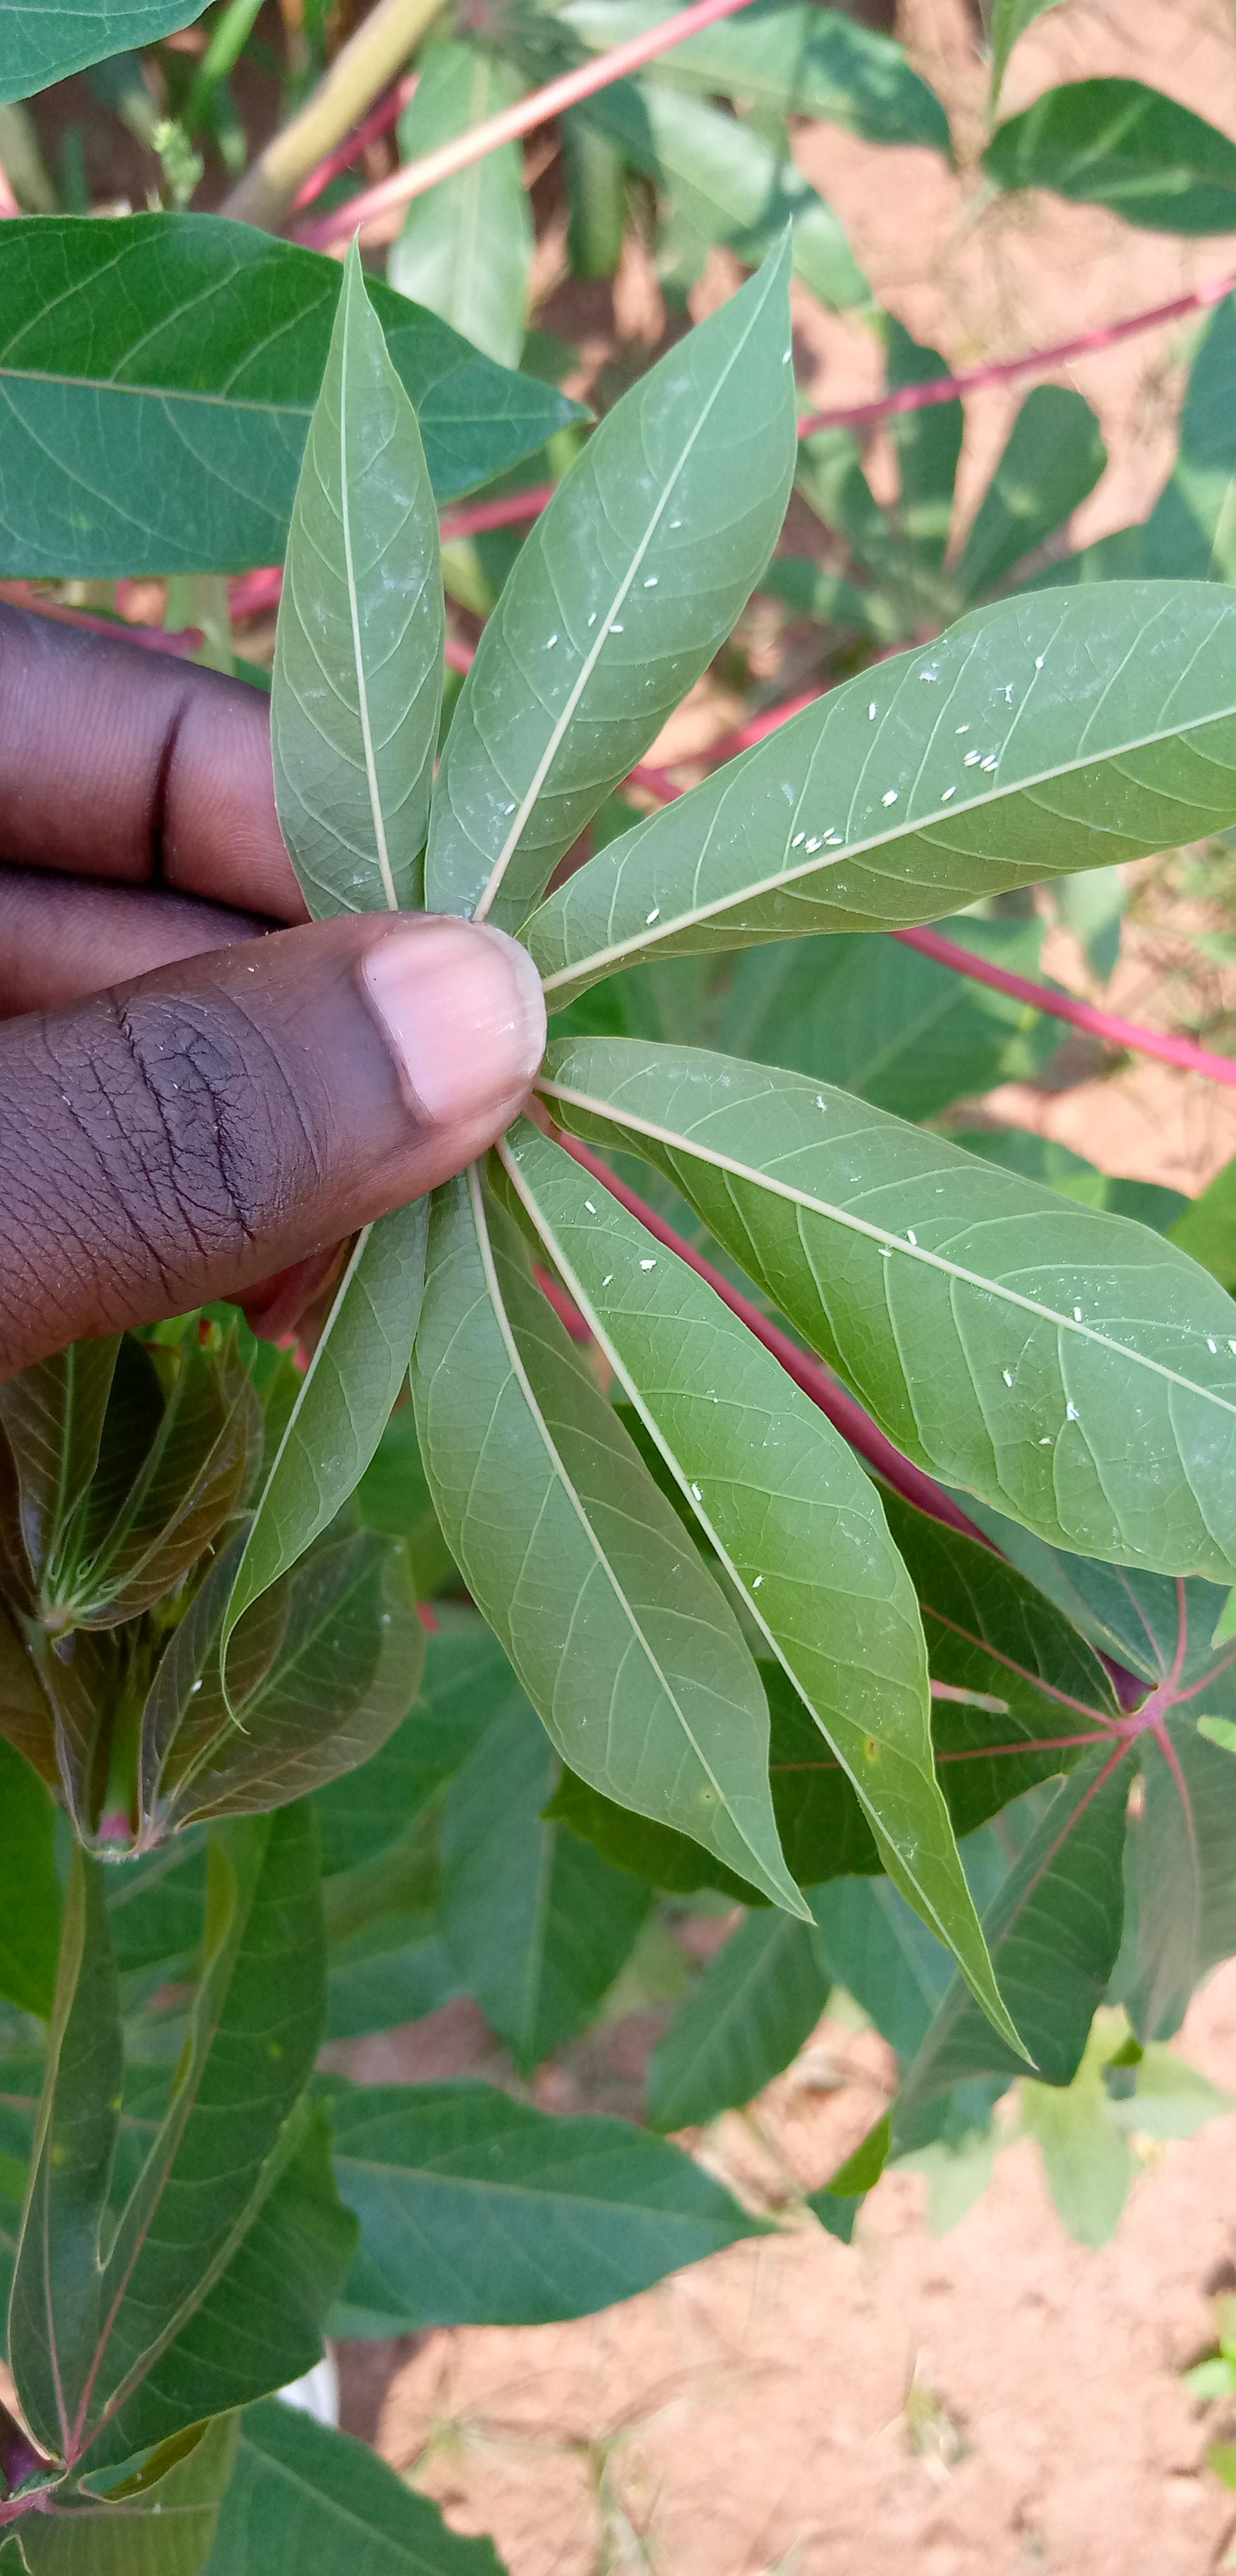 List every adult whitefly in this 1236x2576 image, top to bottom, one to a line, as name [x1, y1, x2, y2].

whitefly [778, 349, 797, 365]
whitefly [668, 517, 684, 532]
whitefly [640, 574, 666, 591]
whitefly [585, 609, 596, 627]
whitefly [608, 622, 629, 637]
whitefly [544, 632, 563, 648]
whitefly [1030, 656, 1048, 670]
whitefly [863, 701, 879, 723]
whitefly [956, 723, 971, 737]
whitefly [938, 787, 962, 804]
whitefly [879, 789, 898, 808]
whitefly [503, 802, 515, 815]
whitefly [791, 833, 804, 846]
whitefly [801, 836, 822, 854]
whitefly [829, 836, 842, 848]
whitefly [640, 905, 662, 931]
whitefly [811, 1089, 826, 1113]
whitefly [577, 1194, 605, 1226]
whitefly [901, 1226, 921, 1247]
whitefly [874, 1245, 897, 1259]
whitefly [638, 1258, 657, 1282]
whitefly [597, 1269, 612, 1288]
whitefly [1063, 1301, 1094, 1329]
whitefly [1203, 1332, 1219, 1363]
whitefly [1225, 1336, 1236, 1345]
whitefly [998, 1363, 1020, 1391]
whitefly [1059, 1393, 1081, 1424]
whitefly [1037, 1432, 1050, 1452]
whitefly [688, 1477, 713, 1507]
whitefly [745, 1571, 769, 1595]